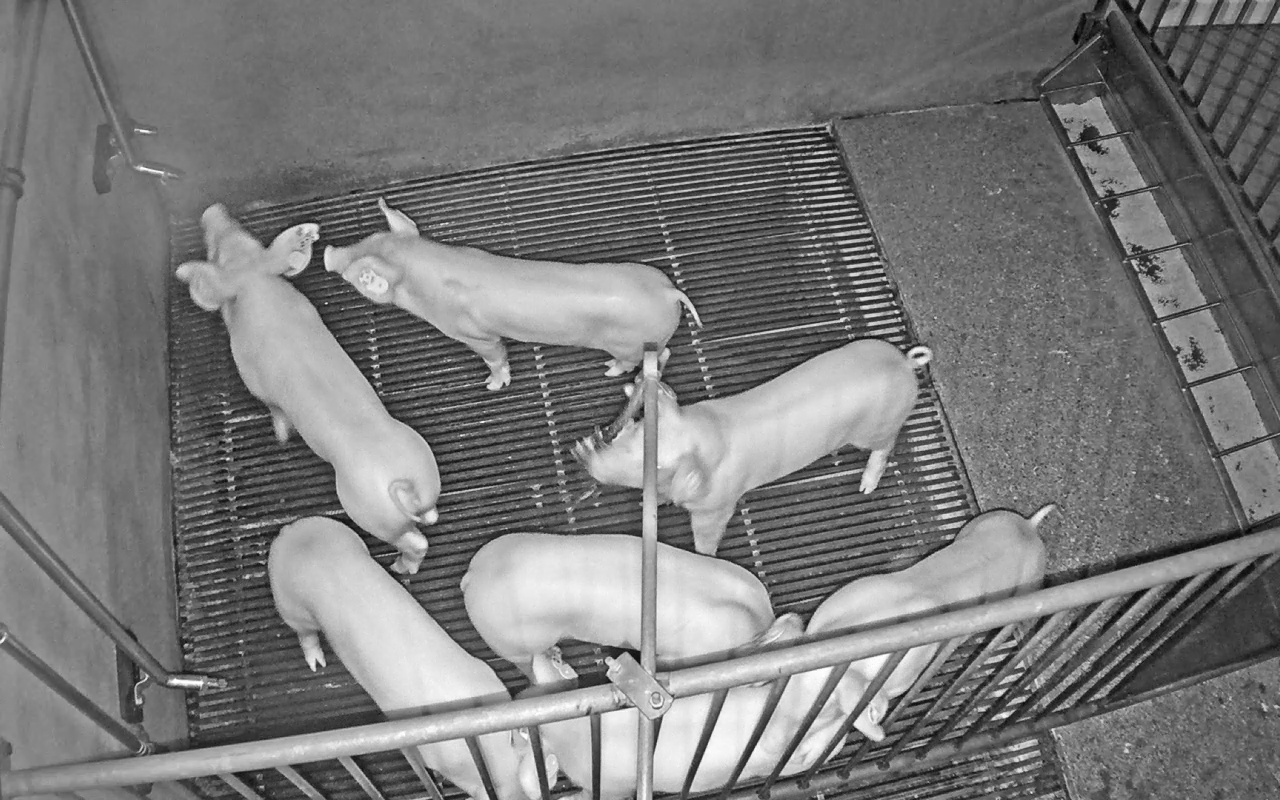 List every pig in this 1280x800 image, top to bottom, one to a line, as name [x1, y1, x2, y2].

pig [324, 197, 702, 390]
pig [173, 202, 440, 577]
pig [586, 338, 934, 561]
pig [754, 500, 1057, 756]
pig [267, 516, 530, 799]
pig [458, 531, 779, 686]
pig [512, 652, 850, 799]